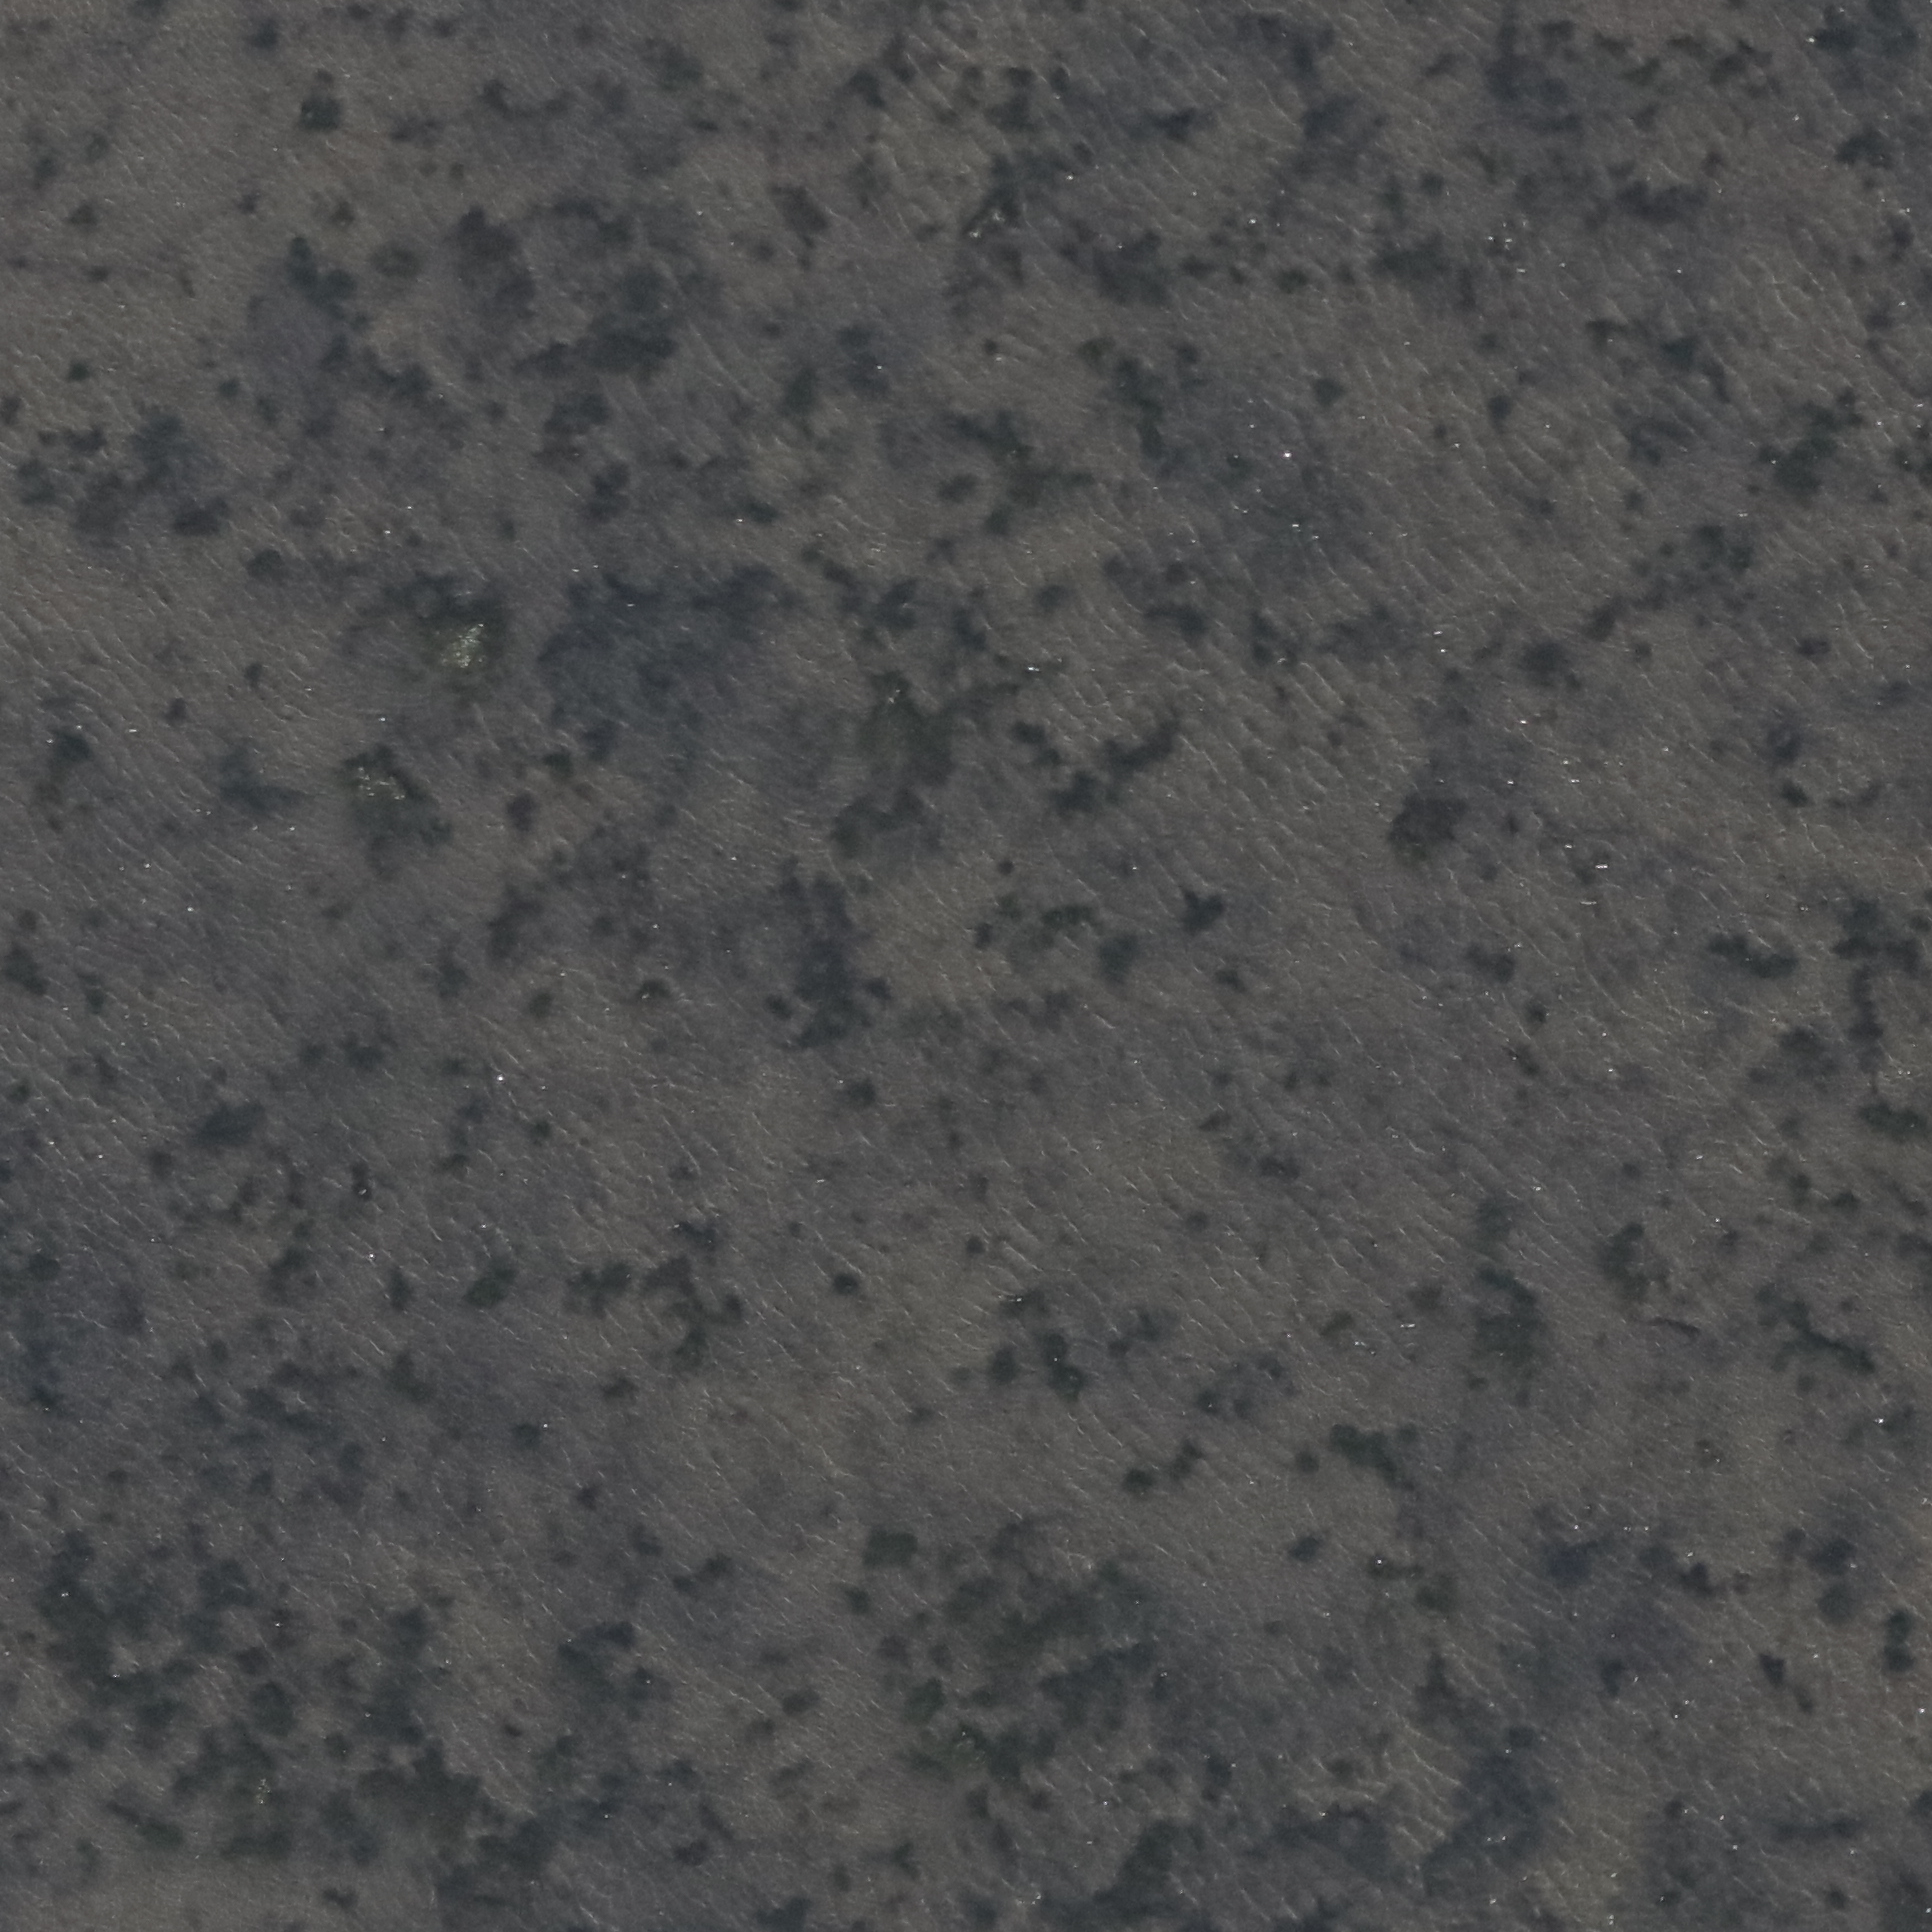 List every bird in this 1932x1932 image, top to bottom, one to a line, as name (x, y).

None